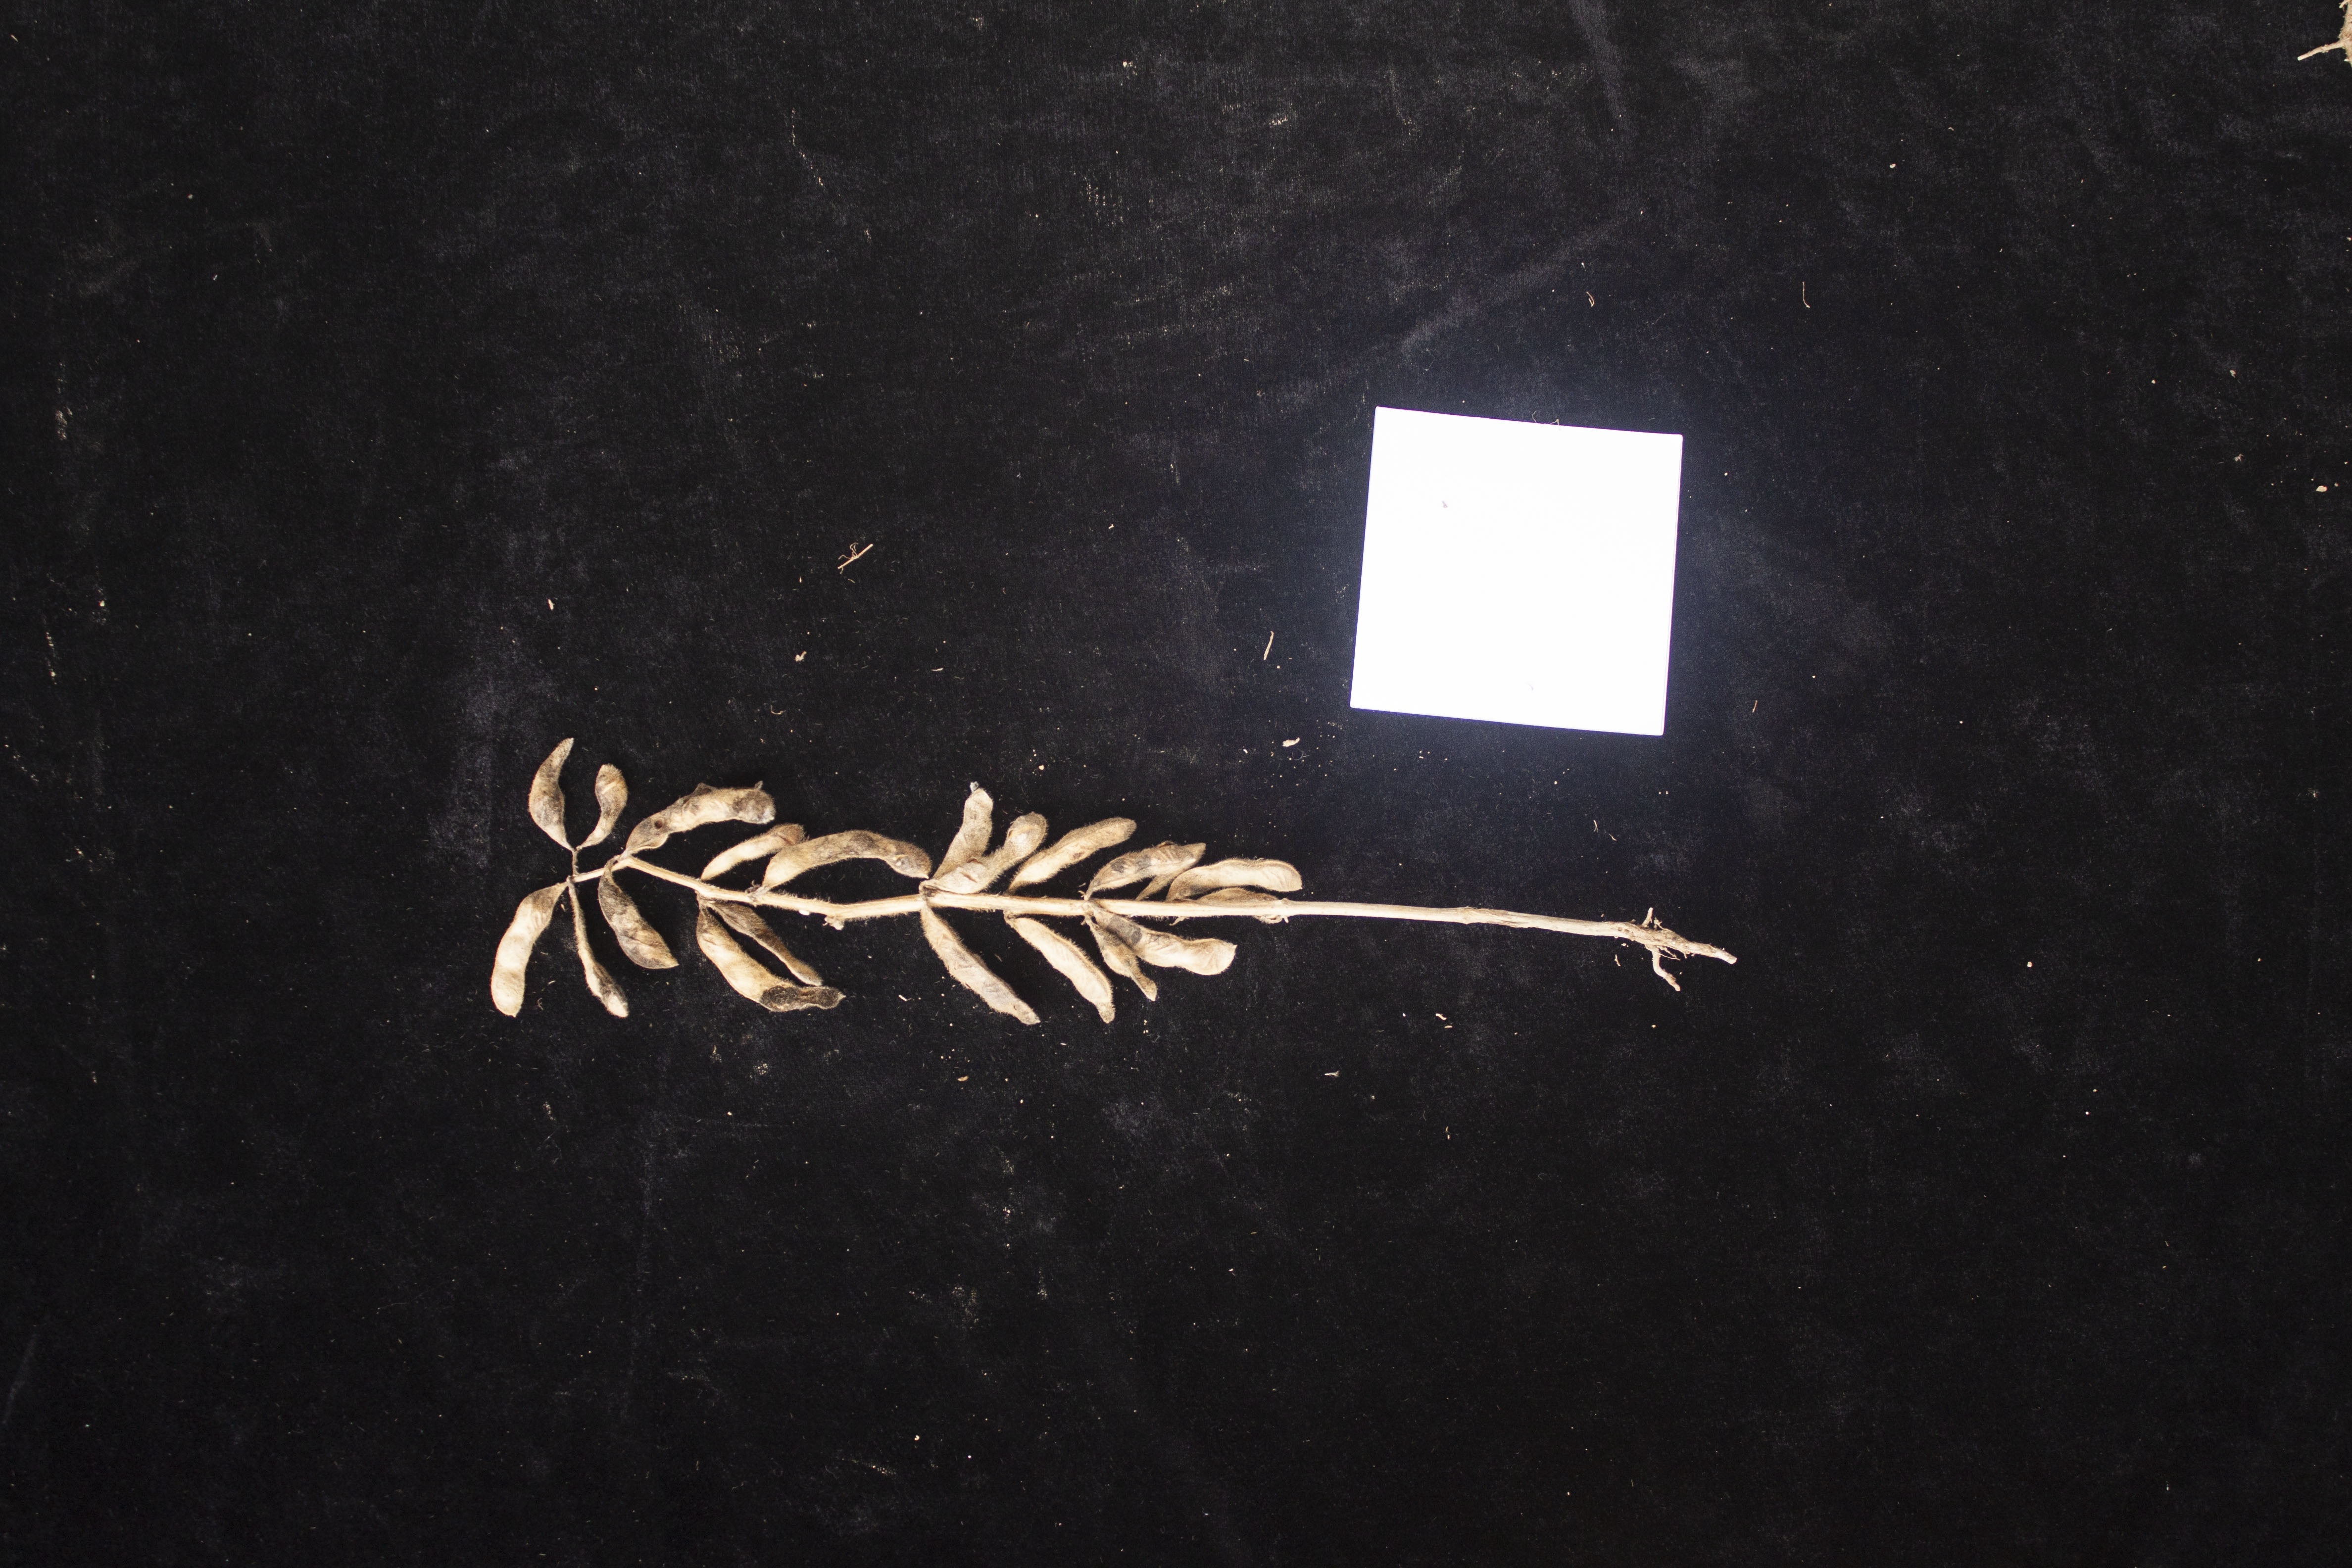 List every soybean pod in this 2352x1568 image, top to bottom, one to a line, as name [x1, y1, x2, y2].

soybean pod [528, 740, 573, 852]
soybean pod [574, 767, 627, 851]
soybean pod [933, 788, 993, 878]
soybean pod [620, 789, 774, 859]
soybean pod [921, 813, 1047, 896]
soybean pod [1009, 820, 1135, 889]
soybean pod [699, 826, 802, 880]
soybean pod [760, 832, 931, 893]
soybean pod [1084, 845, 1204, 899]
soybean pod [596, 856, 678, 968]
soybean pod [1165, 858, 1302, 901]
soybean pod [490, 881, 568, 1020]
soybean pod [572, 889, 629, 1018]
soybean pod [921, 889, 1039, 1025]
soybean pod [711, 903, 823, 987]
soybean pod [1095, 906, 1235, 977]
soybean pod [695, 911, 846, 1013]
soybean pod [1008, 919, 1114, 1024]
soybean pod [1089, 922, 1155, 1004]